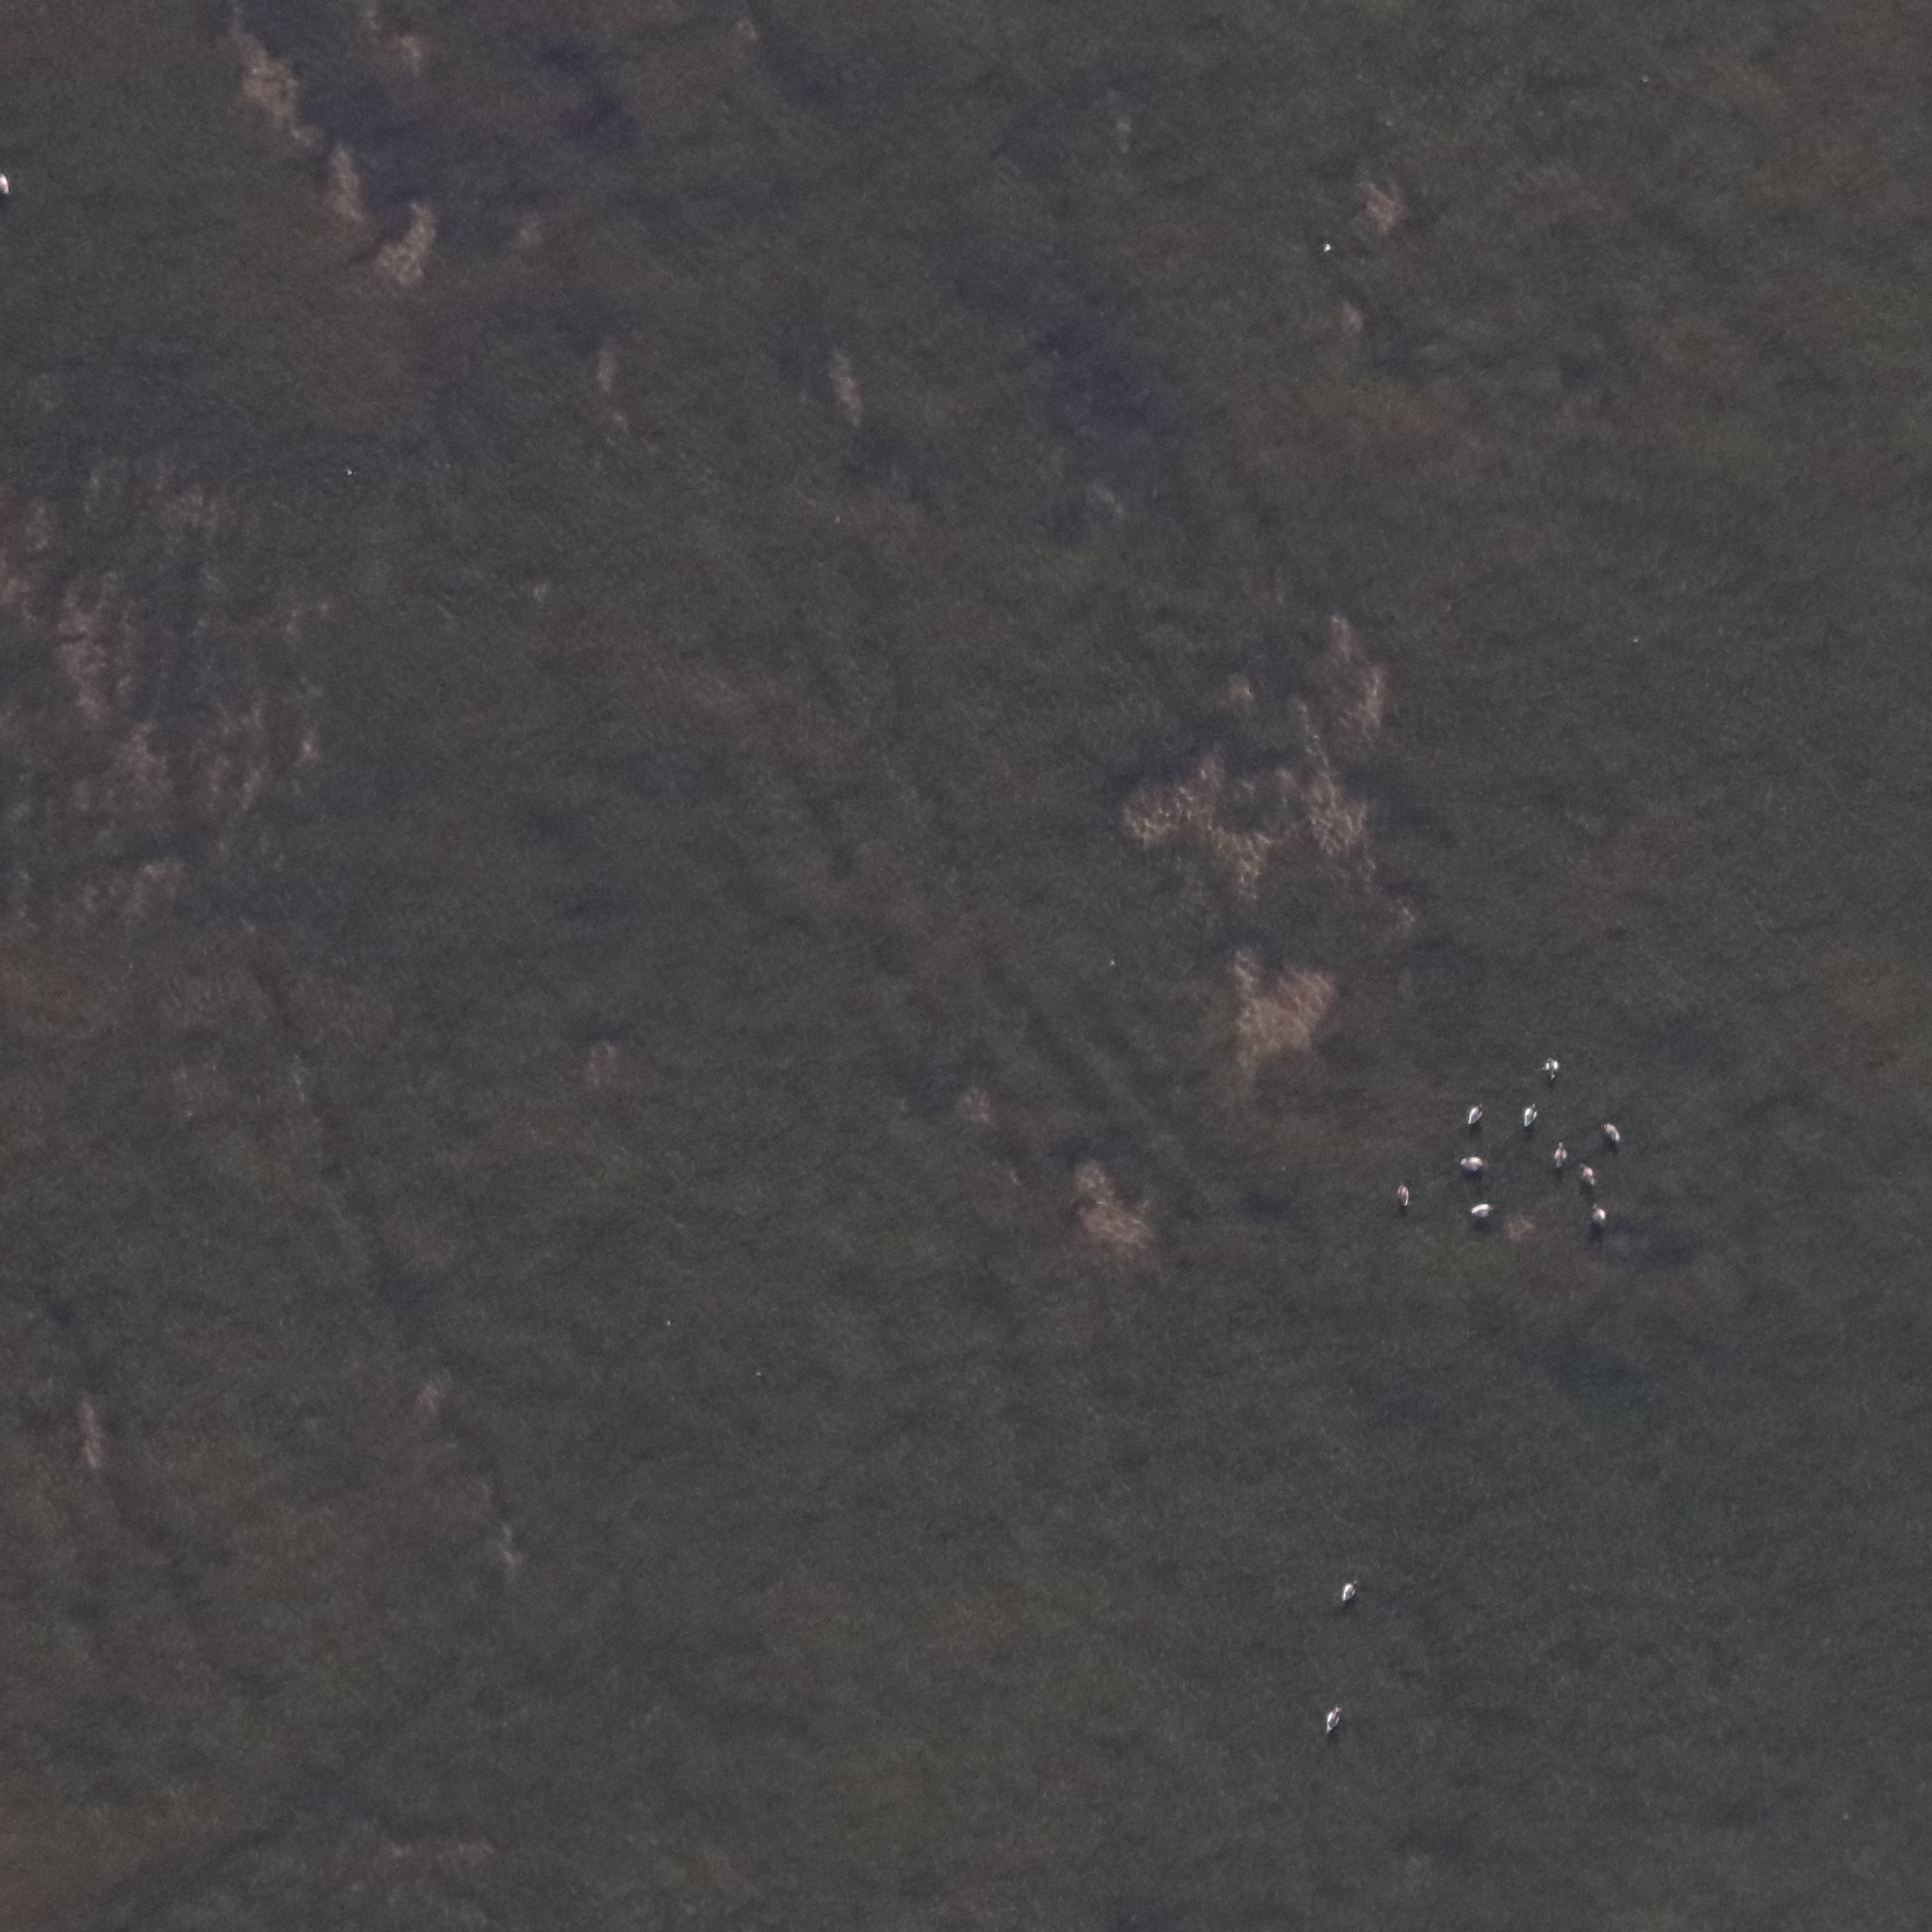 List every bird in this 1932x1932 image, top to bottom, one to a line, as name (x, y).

brant (5, 185)
brant (1556, 1060)
brant (1485, 1106)
brant (1531, 1109)
brant (1629, 1129)
brant (1570, 1157)
brant (1487, 1162)
brant (1591, 1178)
brant (1399, 1201)
brant (1490, 1216)
brant (1611, 1217)
brant (1351, 1586)
brant (1330, 1712)